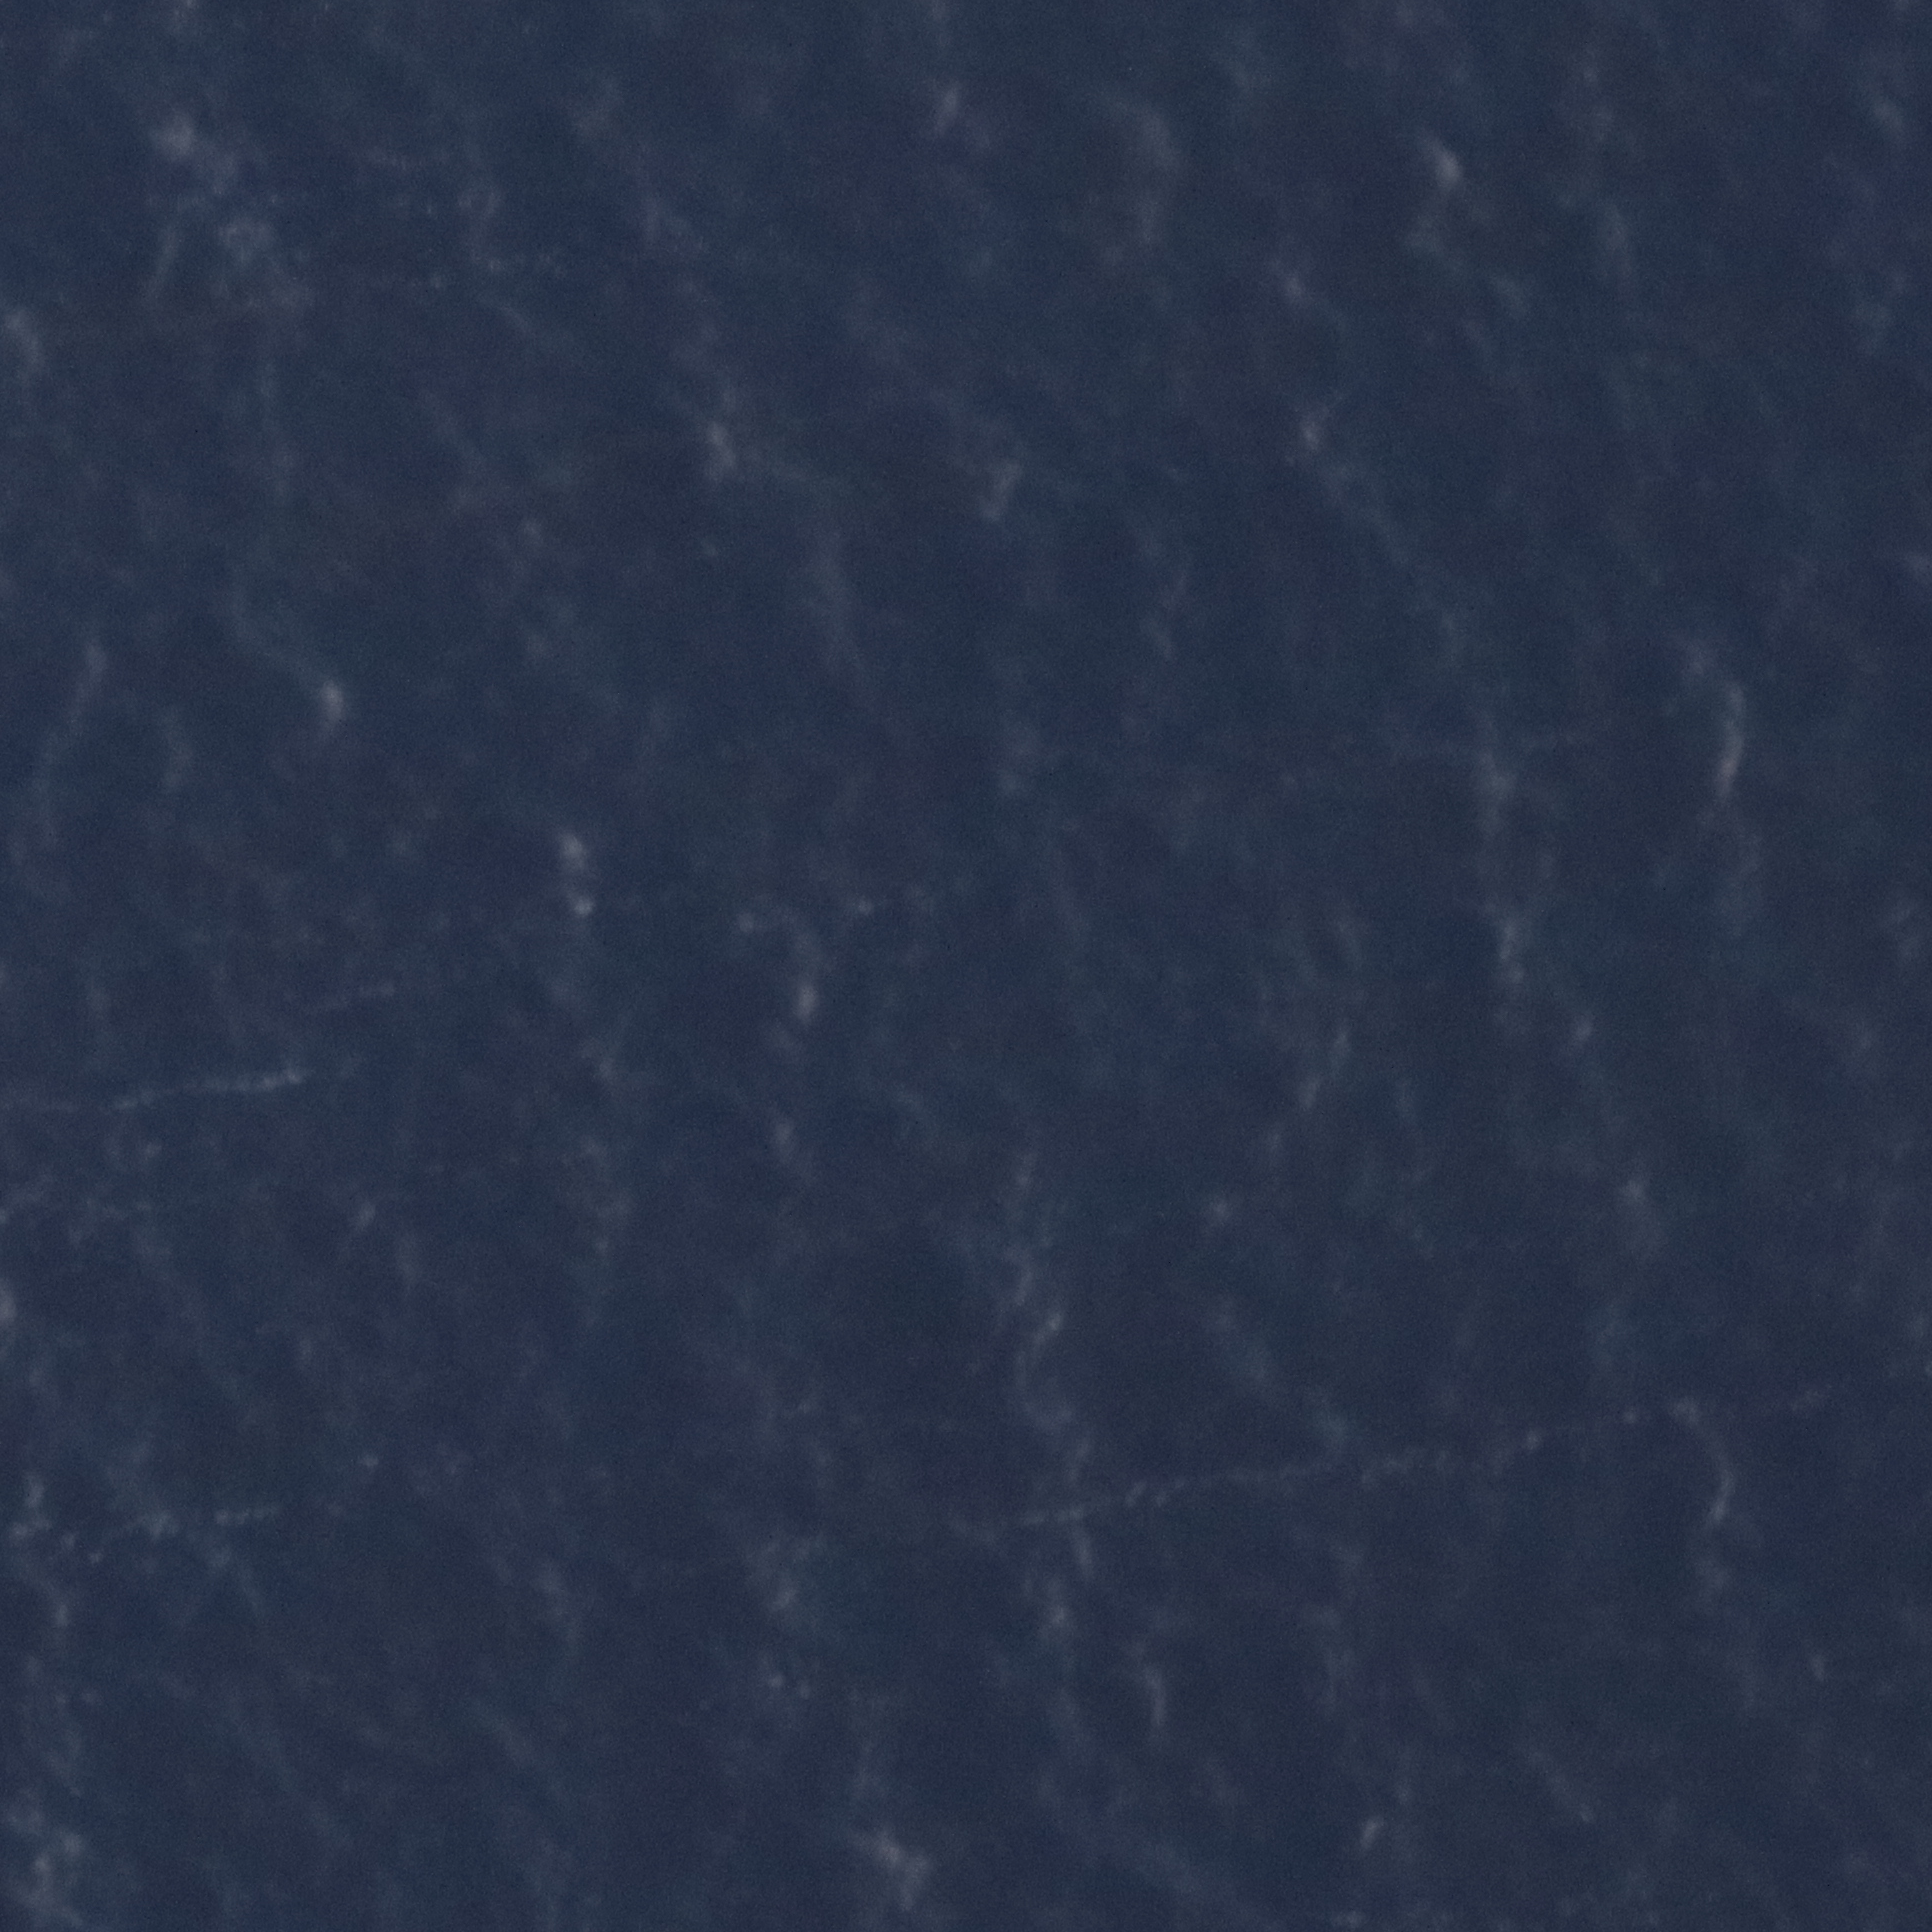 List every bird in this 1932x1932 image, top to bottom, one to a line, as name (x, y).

None